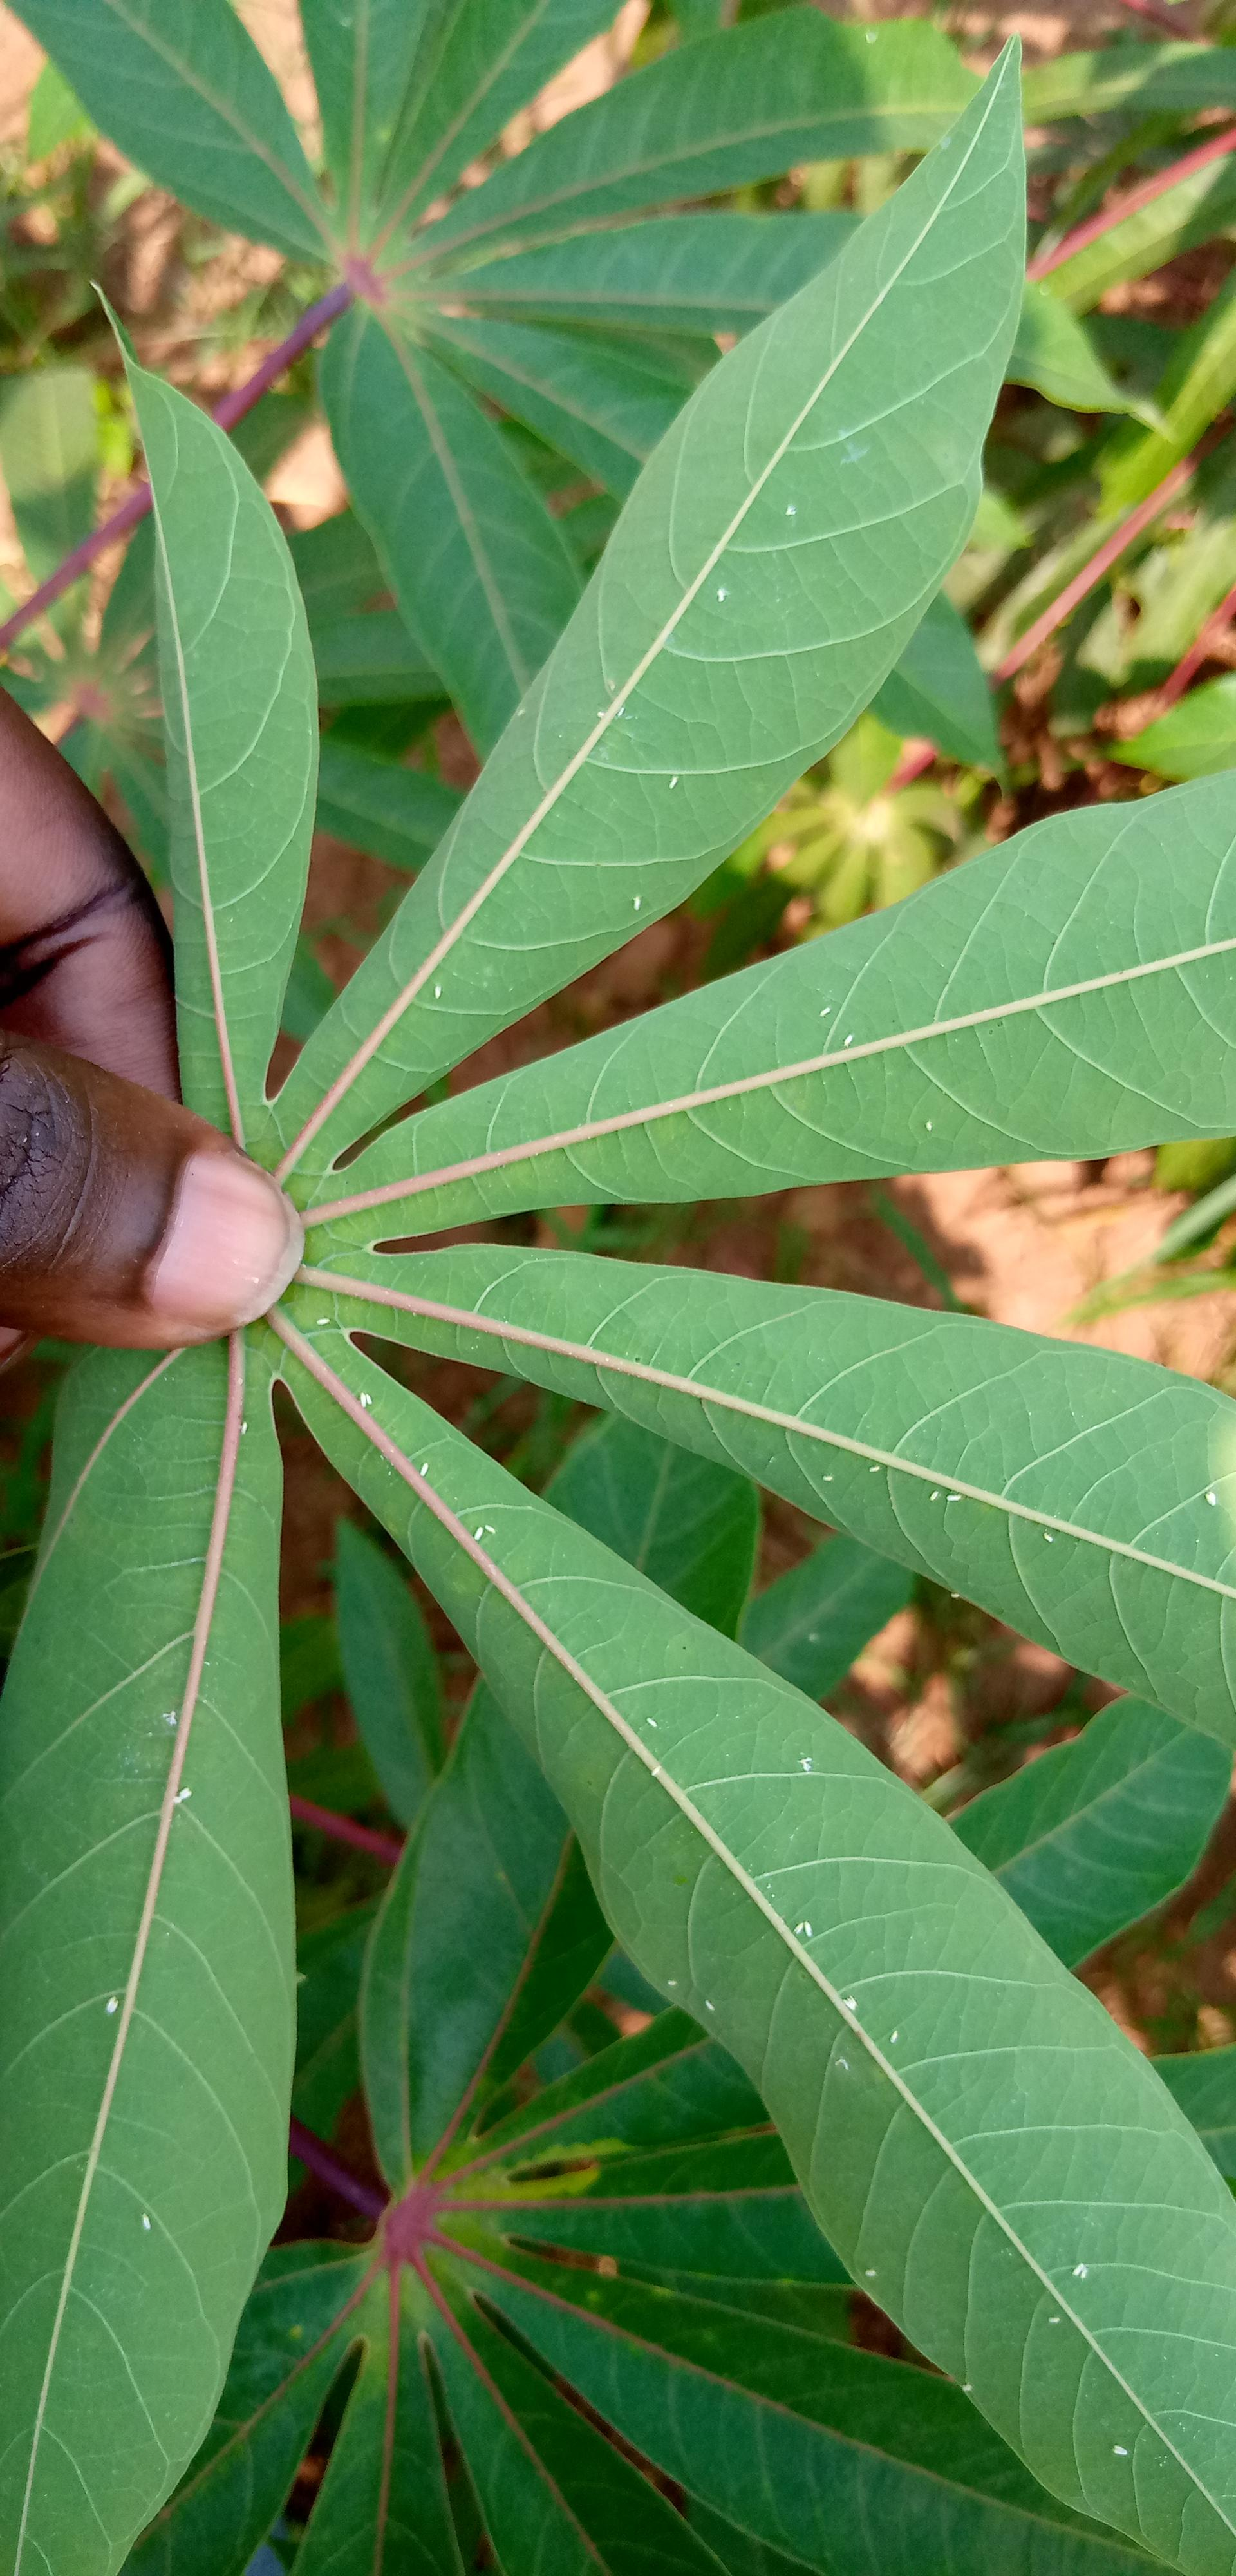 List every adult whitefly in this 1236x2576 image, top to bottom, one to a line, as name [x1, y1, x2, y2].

whitefly [781, 501, 801, 518]
whitefly [713, 581, 731, 607]
whitefly [664, 770, 680, 790]
whitefly [629, 891, 643, 913]
whitefly [815, 1002, 835, 1022]
whitefly [839, 1032, 854, 1048]
whitefly [921, 1118, 937, 1133]
whitefly [312, 1312, 330, 1328]
whitefly [353, 1390, 379, 1412]
whitefly [236, 1414, 250, 1437]
whitefly [415, 1458, 435, 1480]
whitefly [866, 1461, 885, 1475]
whitefly [1200, 1488, 1221, 1508]
whitefly [939, 1493, 975, 1506]
whitefly [471, 1521, 483, 1539]
whitefly [480, 1521, 498, 1540]
whitefly [1040, 1527, 1055, 1544]
whitefly [642, 1712, 665, 1730]
whitefly [795, 1752, 816, 1773]
whitefly [165, 1783, 197, 1804]
whitefly [789, 1918, 815, 1938]
whitefly [664, 1975, 680, 1995]
whitefly [836, 1985, 861, 2015]
whitefly [101, 1992, 120, 2018]
whitefly [700, 1994, 716, 2021]
whitefly [881, 2025, 901, 2047]
whitefly [827, 2055, 854, 2071]
whitefly [136, 2211, 154, 2231]
whitefly [1068, 2259, 1091, 2281]
whitefly [859, 2262, 881, 2280]
whitefly [1044, 2310, 1061, 2329]
whitefly [955, 2378, 974, 2393]
whitefly [1107, 2441, 1127, 2461]